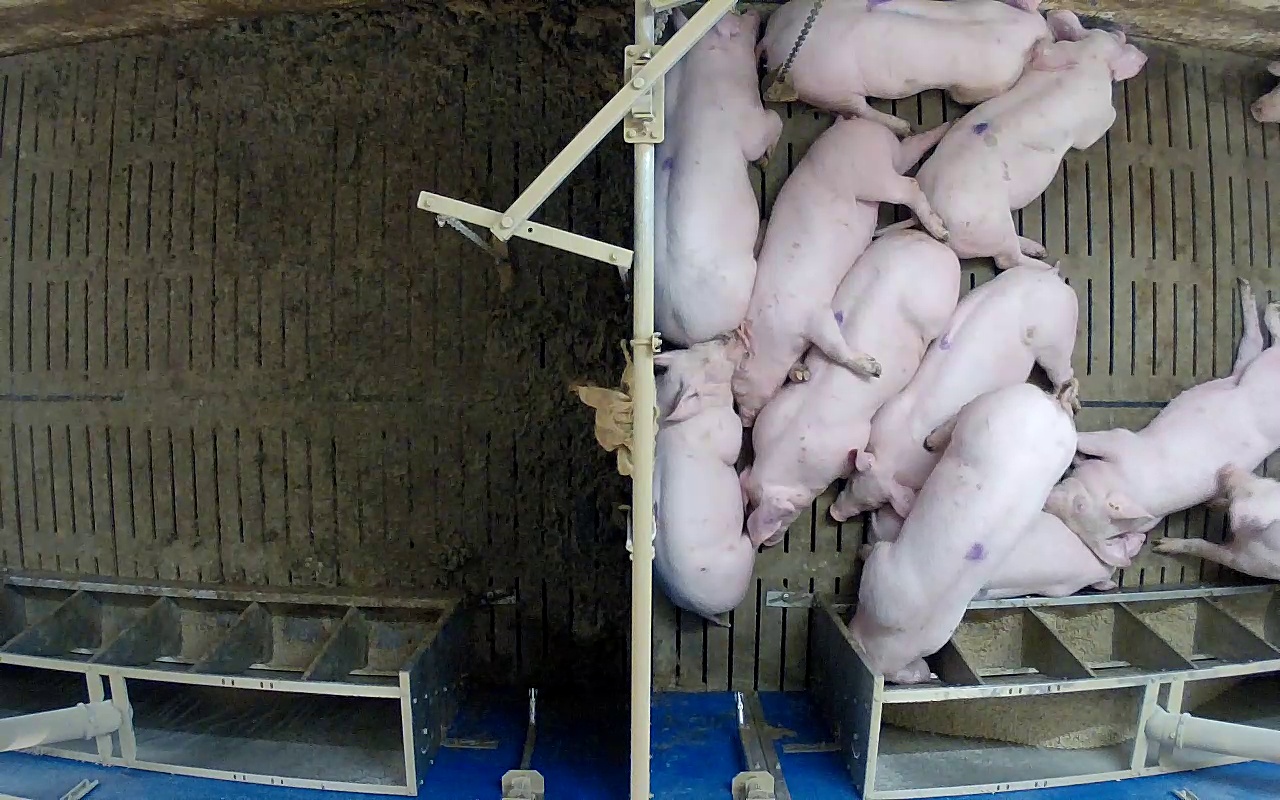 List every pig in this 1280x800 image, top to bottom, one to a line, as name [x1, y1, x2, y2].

pig [754, 0, 1080, 139]
pig [655, 7, 785, 348]
pig [911, 10, 1148, 271]
pig [1249, 59, 1279, 125]
pig [732, 116, 953, 430]
pig [739, 228, 962, 551]
pig [829, 264, 1081, 524]
pig [1042, 279, 1279, 569]
pig [654, 328, 757, 628]
pig [845, 382, 1080, 685]
pig [1154, 463, 1279, 585]
pig [867, 501, 1149, 603]